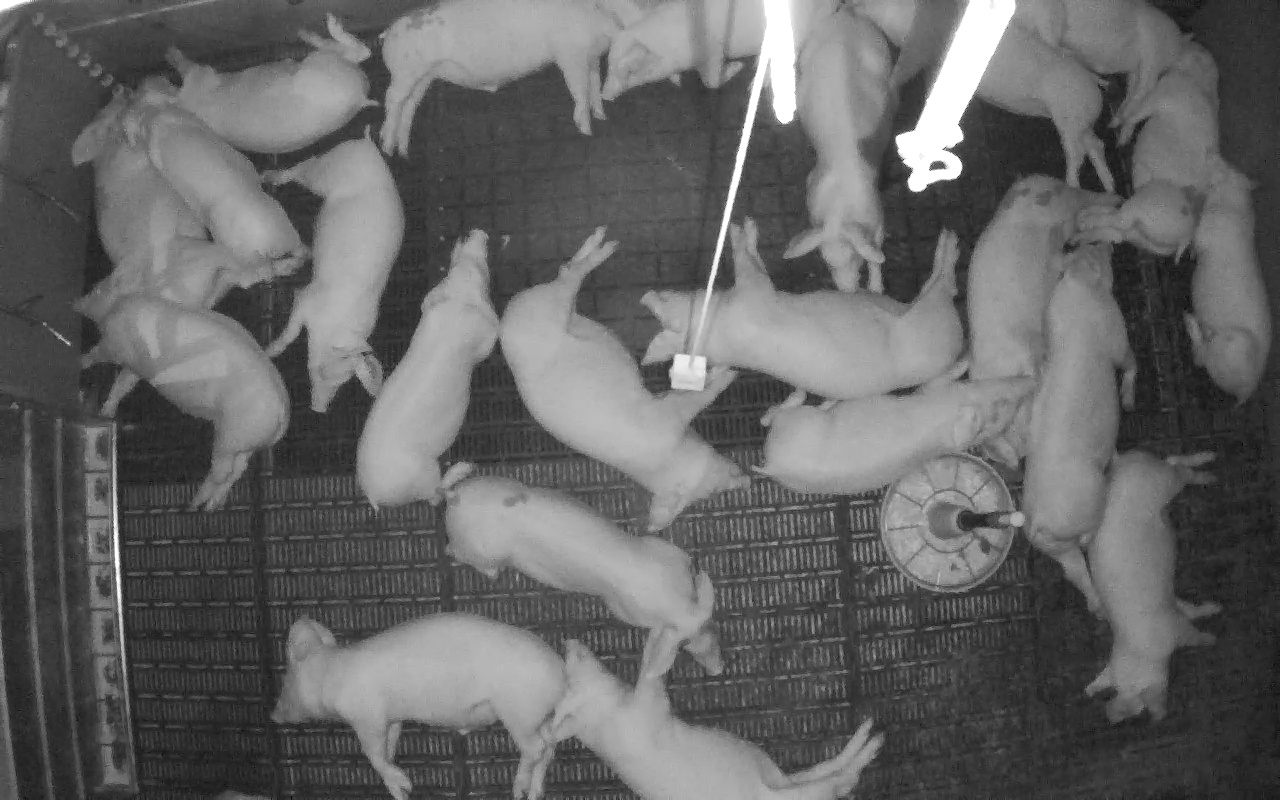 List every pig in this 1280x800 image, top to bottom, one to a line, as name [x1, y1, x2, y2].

pig [591, 0, 842, 102]
pig [1010, 1, 1192, 128]
pig [378, 2, 662, 158]
pig [846, 2, 1119, 194]
pig [783, 3, 898, 297]
pig [136, 13, 377, 152]
pig [1066, 39, 1219, 264]
pig [120, 90, 310, 282]
pig [71, 93, 303, 307]
pig [258, 127, 404, 415]
pig [1183, 156, 1269, 403]
pig [965, 174, 1127, 462]
pig [644, 218, 965, 402]
pig [501, 226, 751, 531]
pig [357, 229, 500, 512]
pig [1019, 243, 1139, 621]
pig [73, 253, 286, 515]
pig [753, 355, 1035, 497]
pig [1084, 450, 1223, 728]
pig [436, 478, 728, 678]
pig [271, 612, 563, 799]
pig [540, 627, 885, 799]